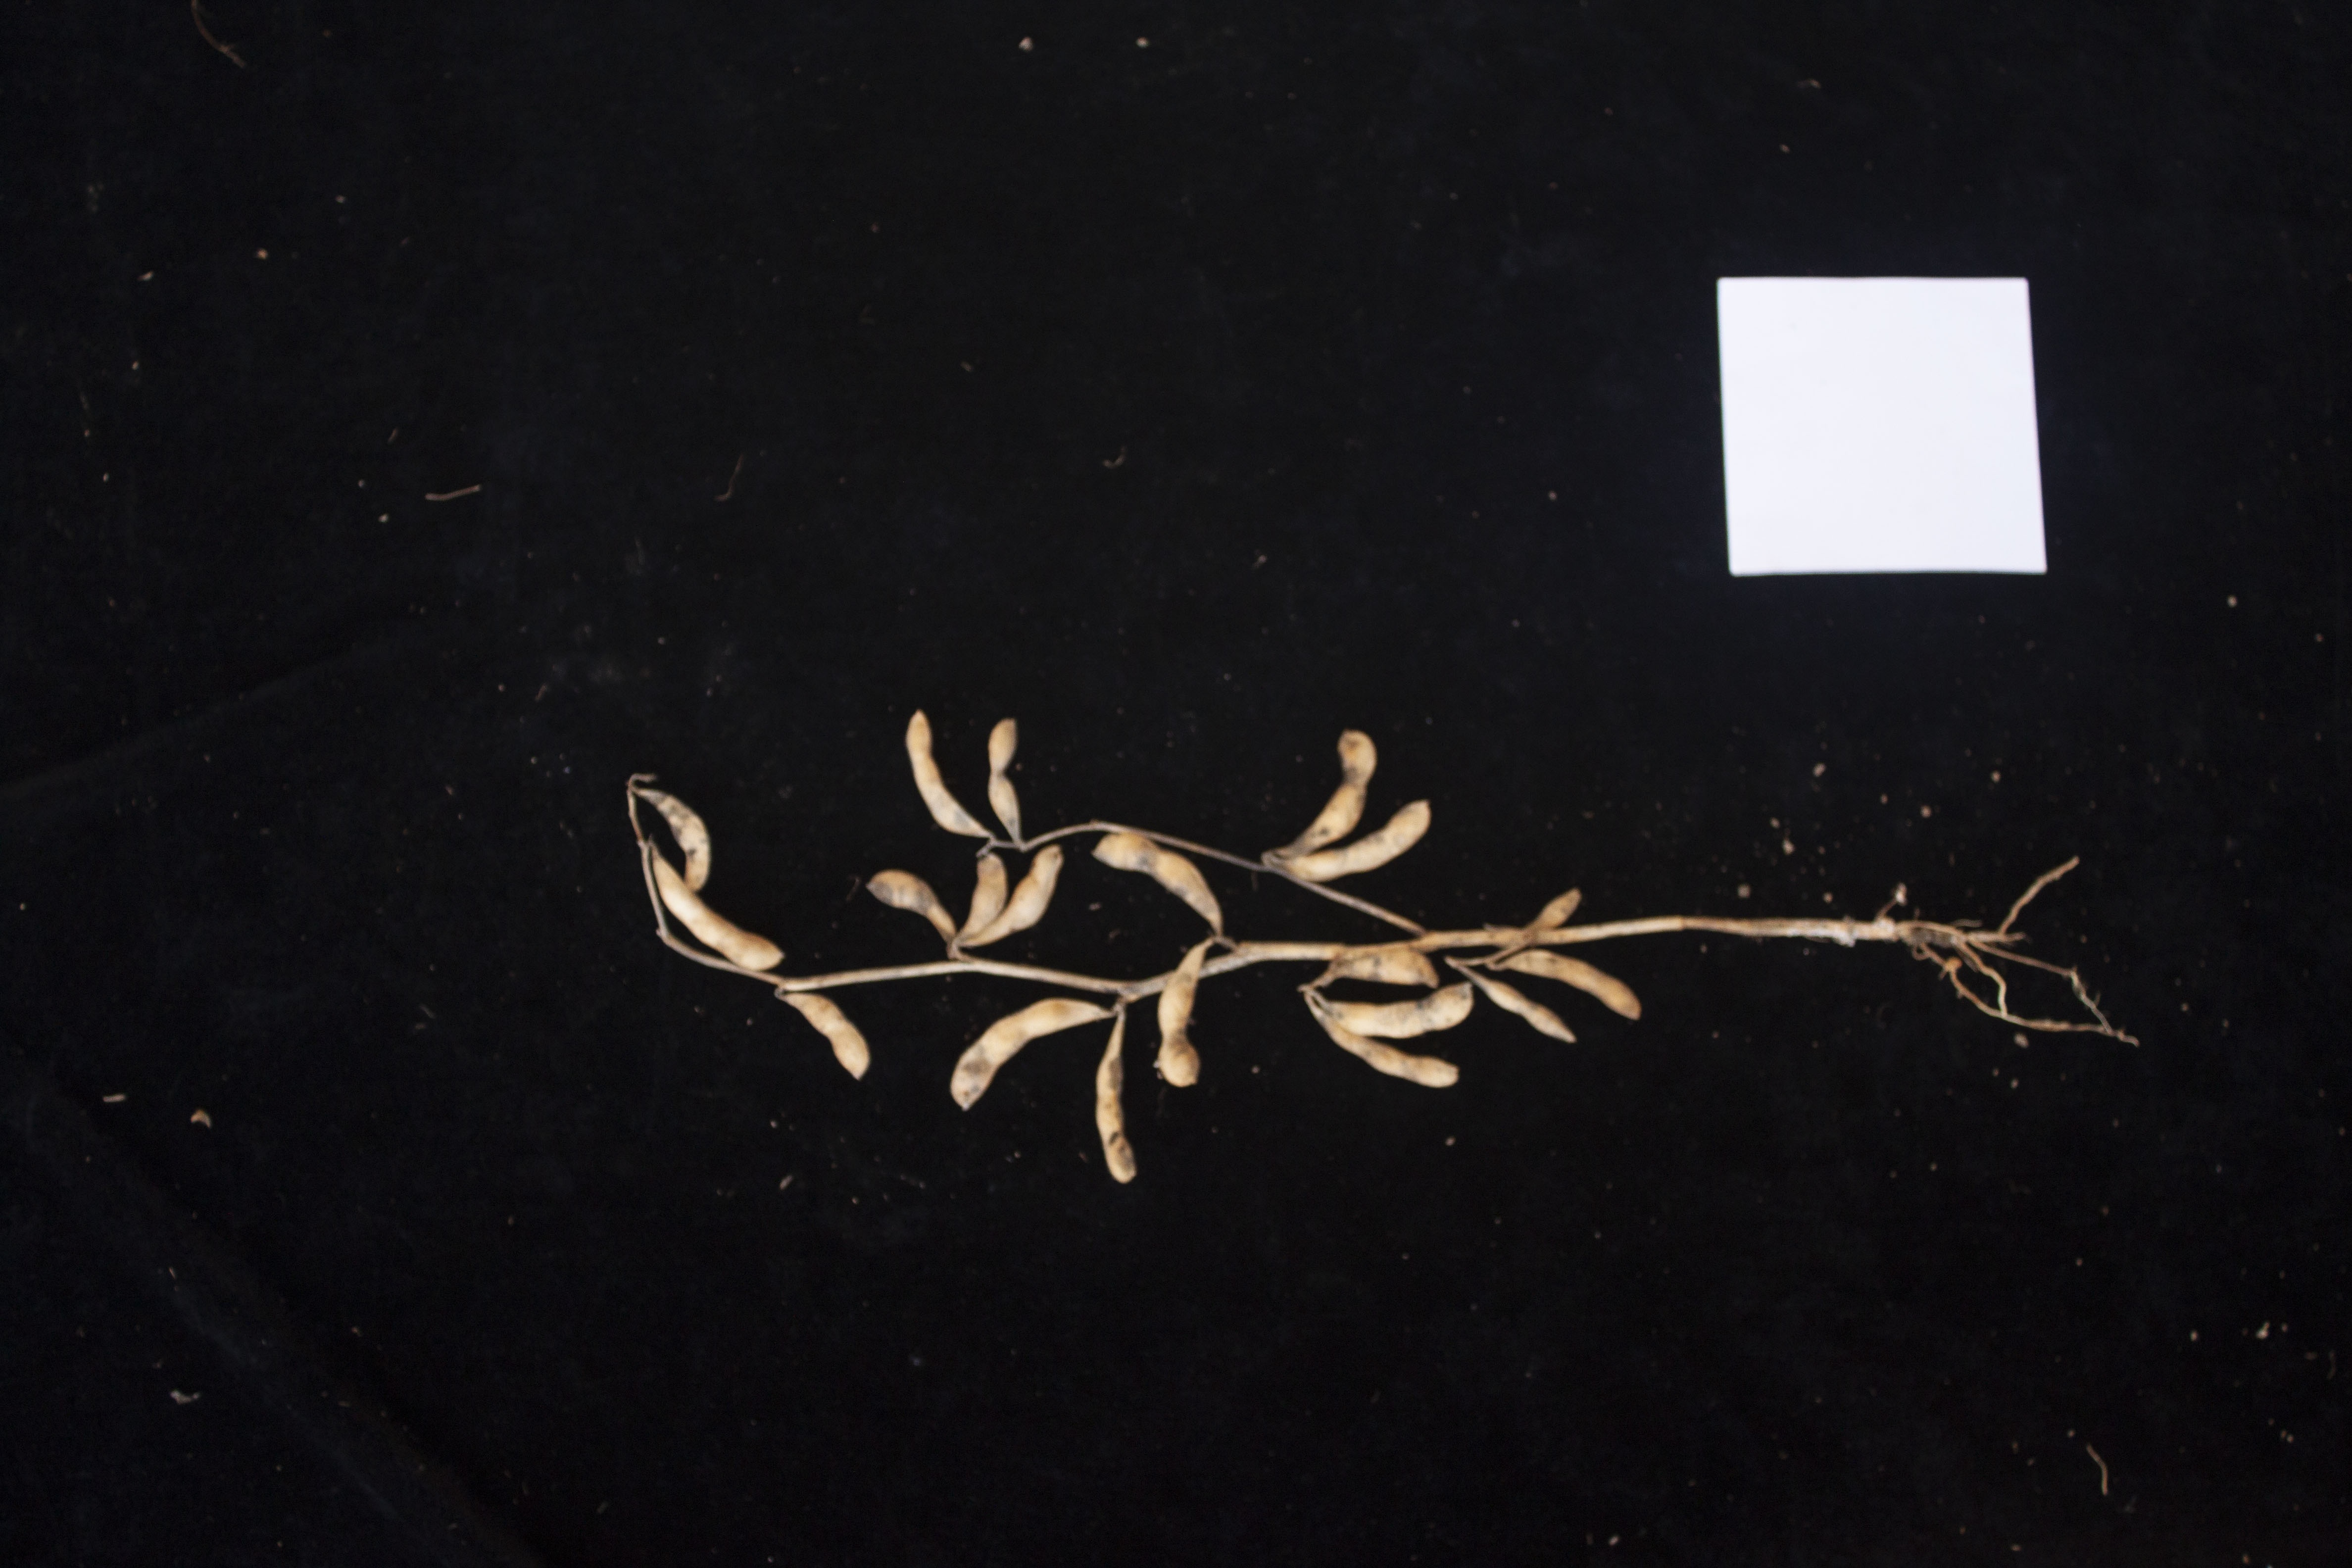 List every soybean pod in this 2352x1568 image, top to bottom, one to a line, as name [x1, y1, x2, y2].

soybean pod [906, 712, 988, 838]
soybean pod [988, 719, 1019, 839]
soybean pod [1272, 733, 1374, 859]
soybean pod [632, 792, 710, 890]
soybean pod [1269, 802, 1428, 882]
soybean pod [1093, 835, 1219, 935]
soybean pod [651, 839, 782, 972]
soybean pod [959, 846, 1062, 947]
soybean pod [958, 855, 1006, 941]
soybean pod [869, 873, 955, 946]
soybean pod [1159, 940, 1212, 1086]
soybean pod [1326, 949, 1438, 989]
soybean pod [1502, 953, 1641, 1021]
soybean pod [1451, 964, 1573, 1042]
soybean pod [1318, 984, 1473, 1038]
soybean pod [776, 994, 870, 1078]
soybean pod [1306, 1000, 1458, 1088]
soybean pod [950, 1003, 1112, 1109]
soybean pod [1094, 1005, 1133, 1183]